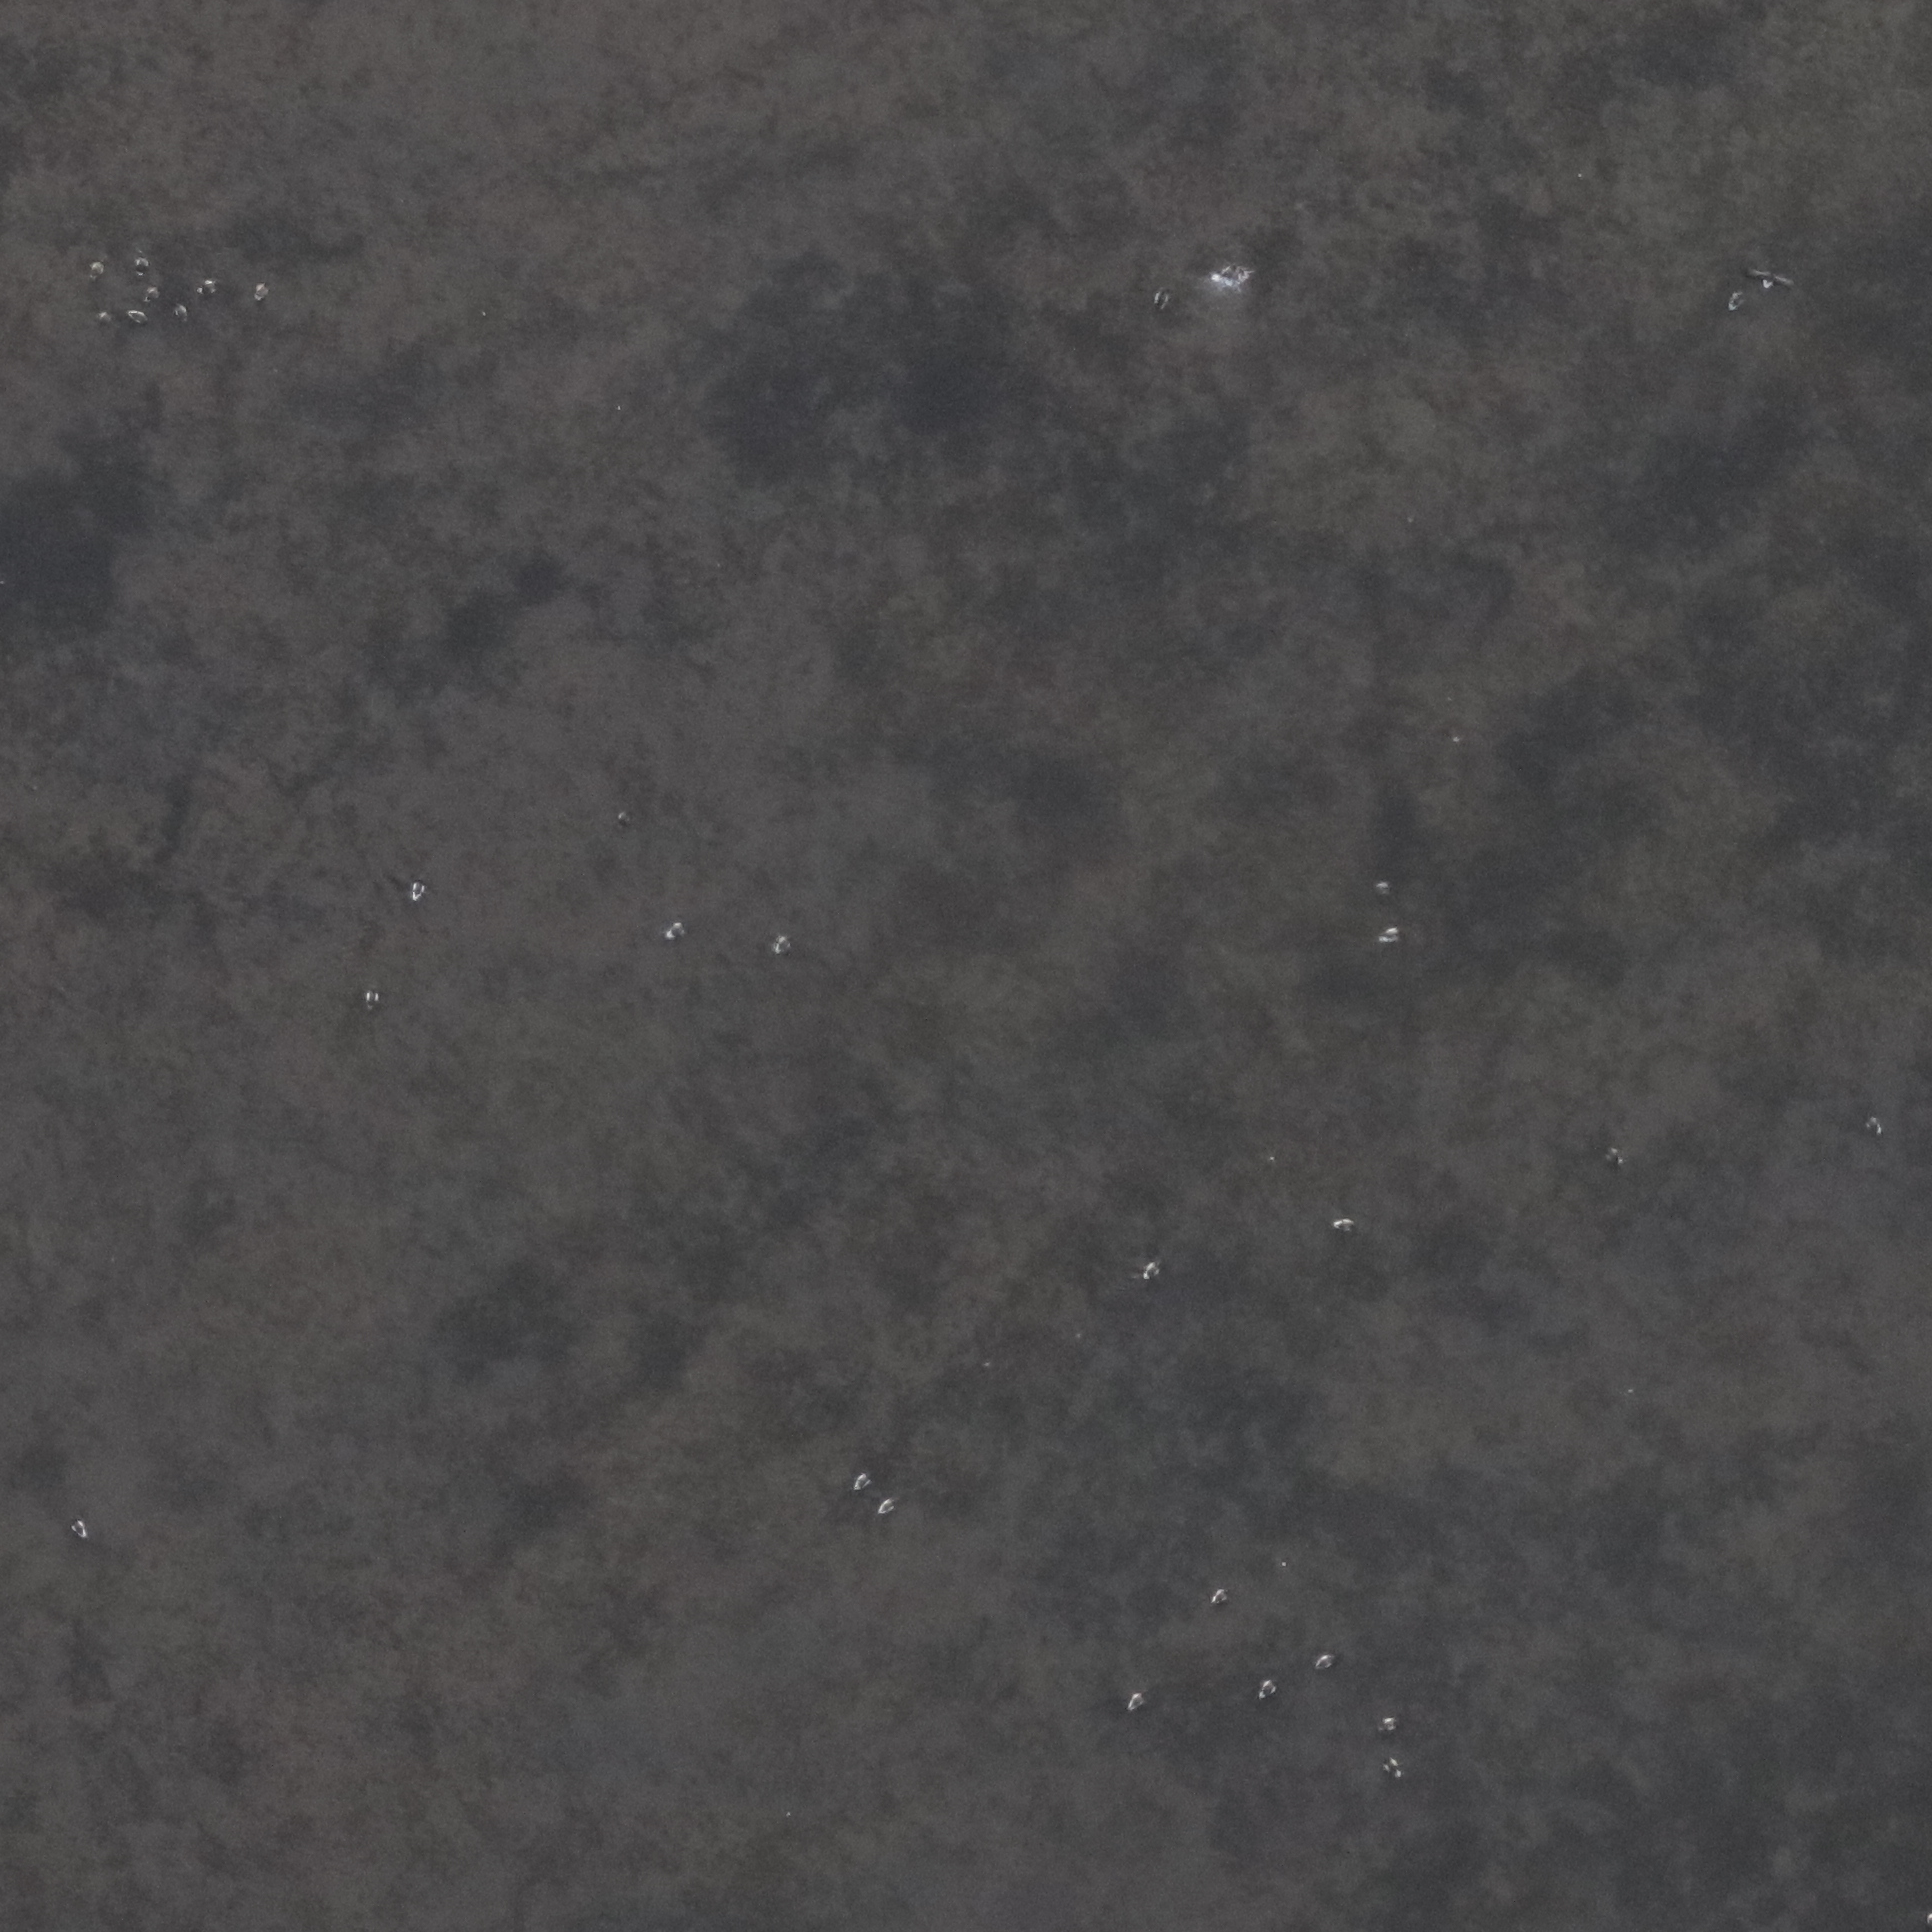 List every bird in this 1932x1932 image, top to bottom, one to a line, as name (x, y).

brant (142, 263)
brant (98, 268)
brant (1770, 277)
brant (208, 288)
brant (159, 296)
brant (266, 298)
brant (1739, 298)
brant (1160, 302)
brant (110, 315)
brant (185, 324)
brant (141, 325)
brant (625, 823)
brant (410, 884)
brant (1388, 891)
brant (675, 921)
brant (780, 942)
brant (1388, 942)
brant (370, 1000)
brant (1877, 1130)
brant (1616, 1147)
brant (1339, 1224)
brant (1150, 1264)
brant (866, 1479)
brant (885, 1503)
brant (79, 1528)
brant (1216, 1597)
brant (1332, 1663)
brant (1275, 1688)
brant (1146, 1697)
brant (1386, 1721)
brant (1402, 1761)
brant (1920, 1912)